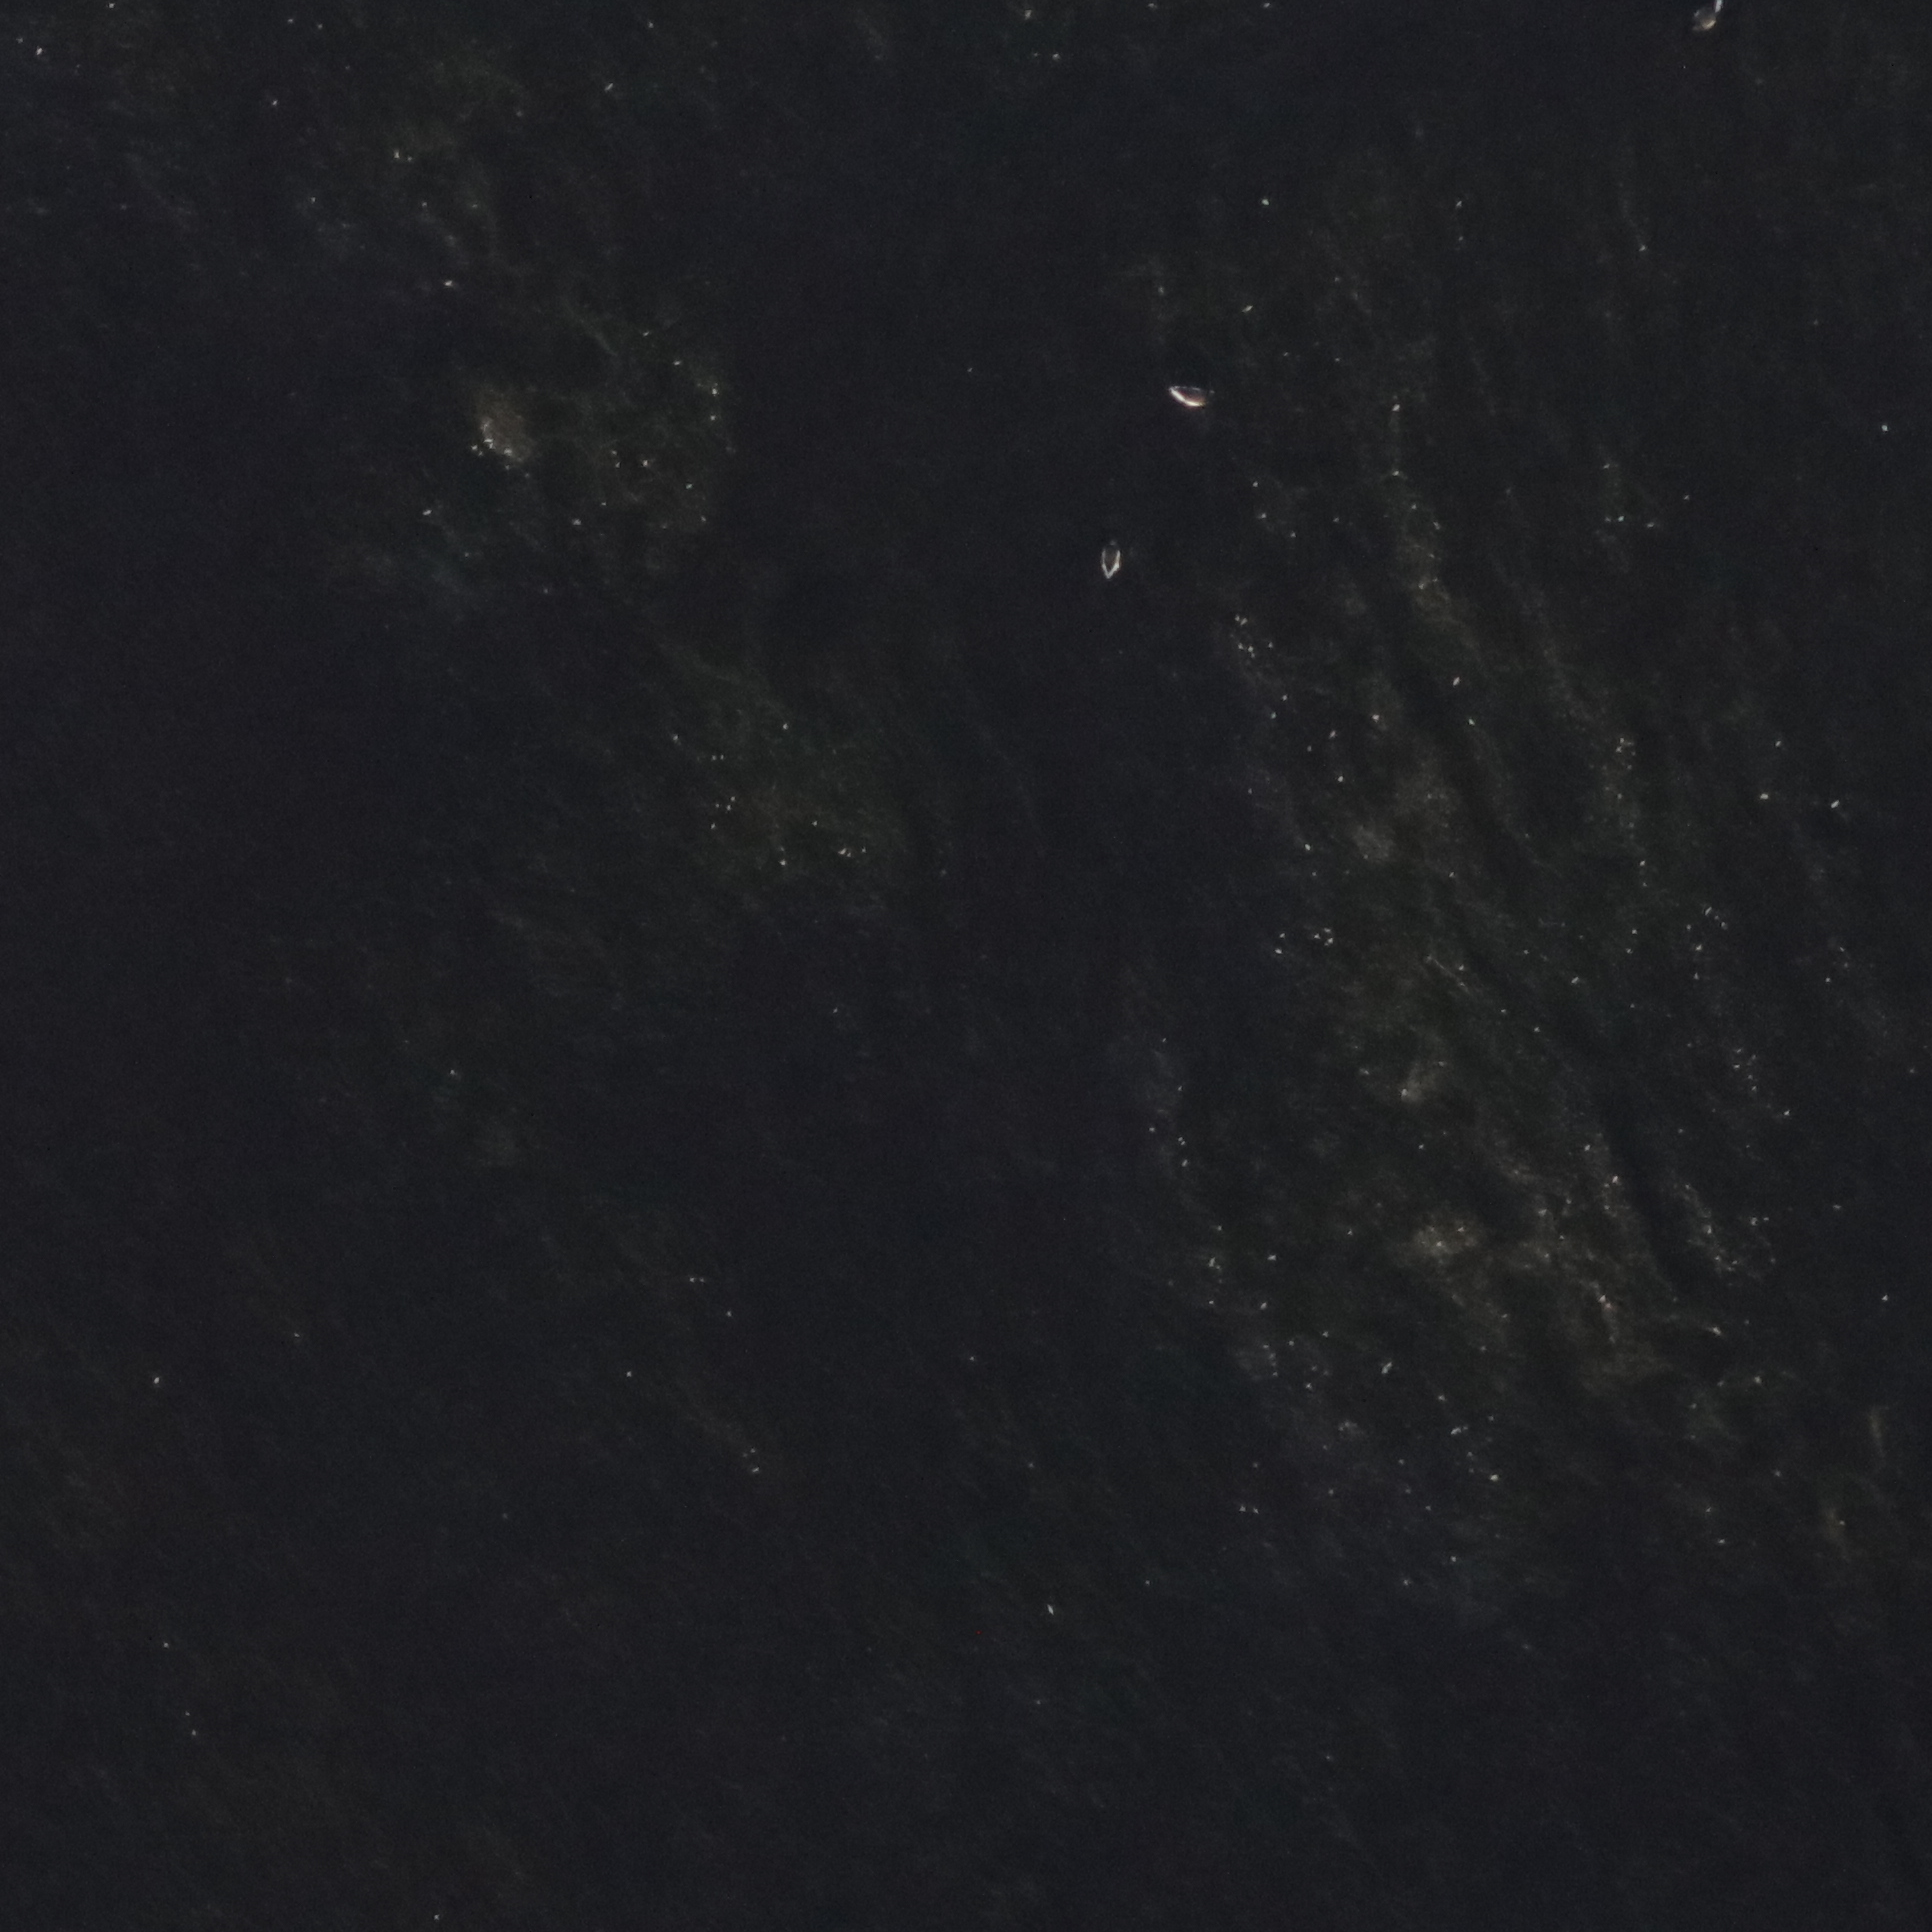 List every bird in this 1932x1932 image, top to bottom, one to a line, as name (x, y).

brant (1707, 16)
brant (1189, 395)
brant (1110, 557)